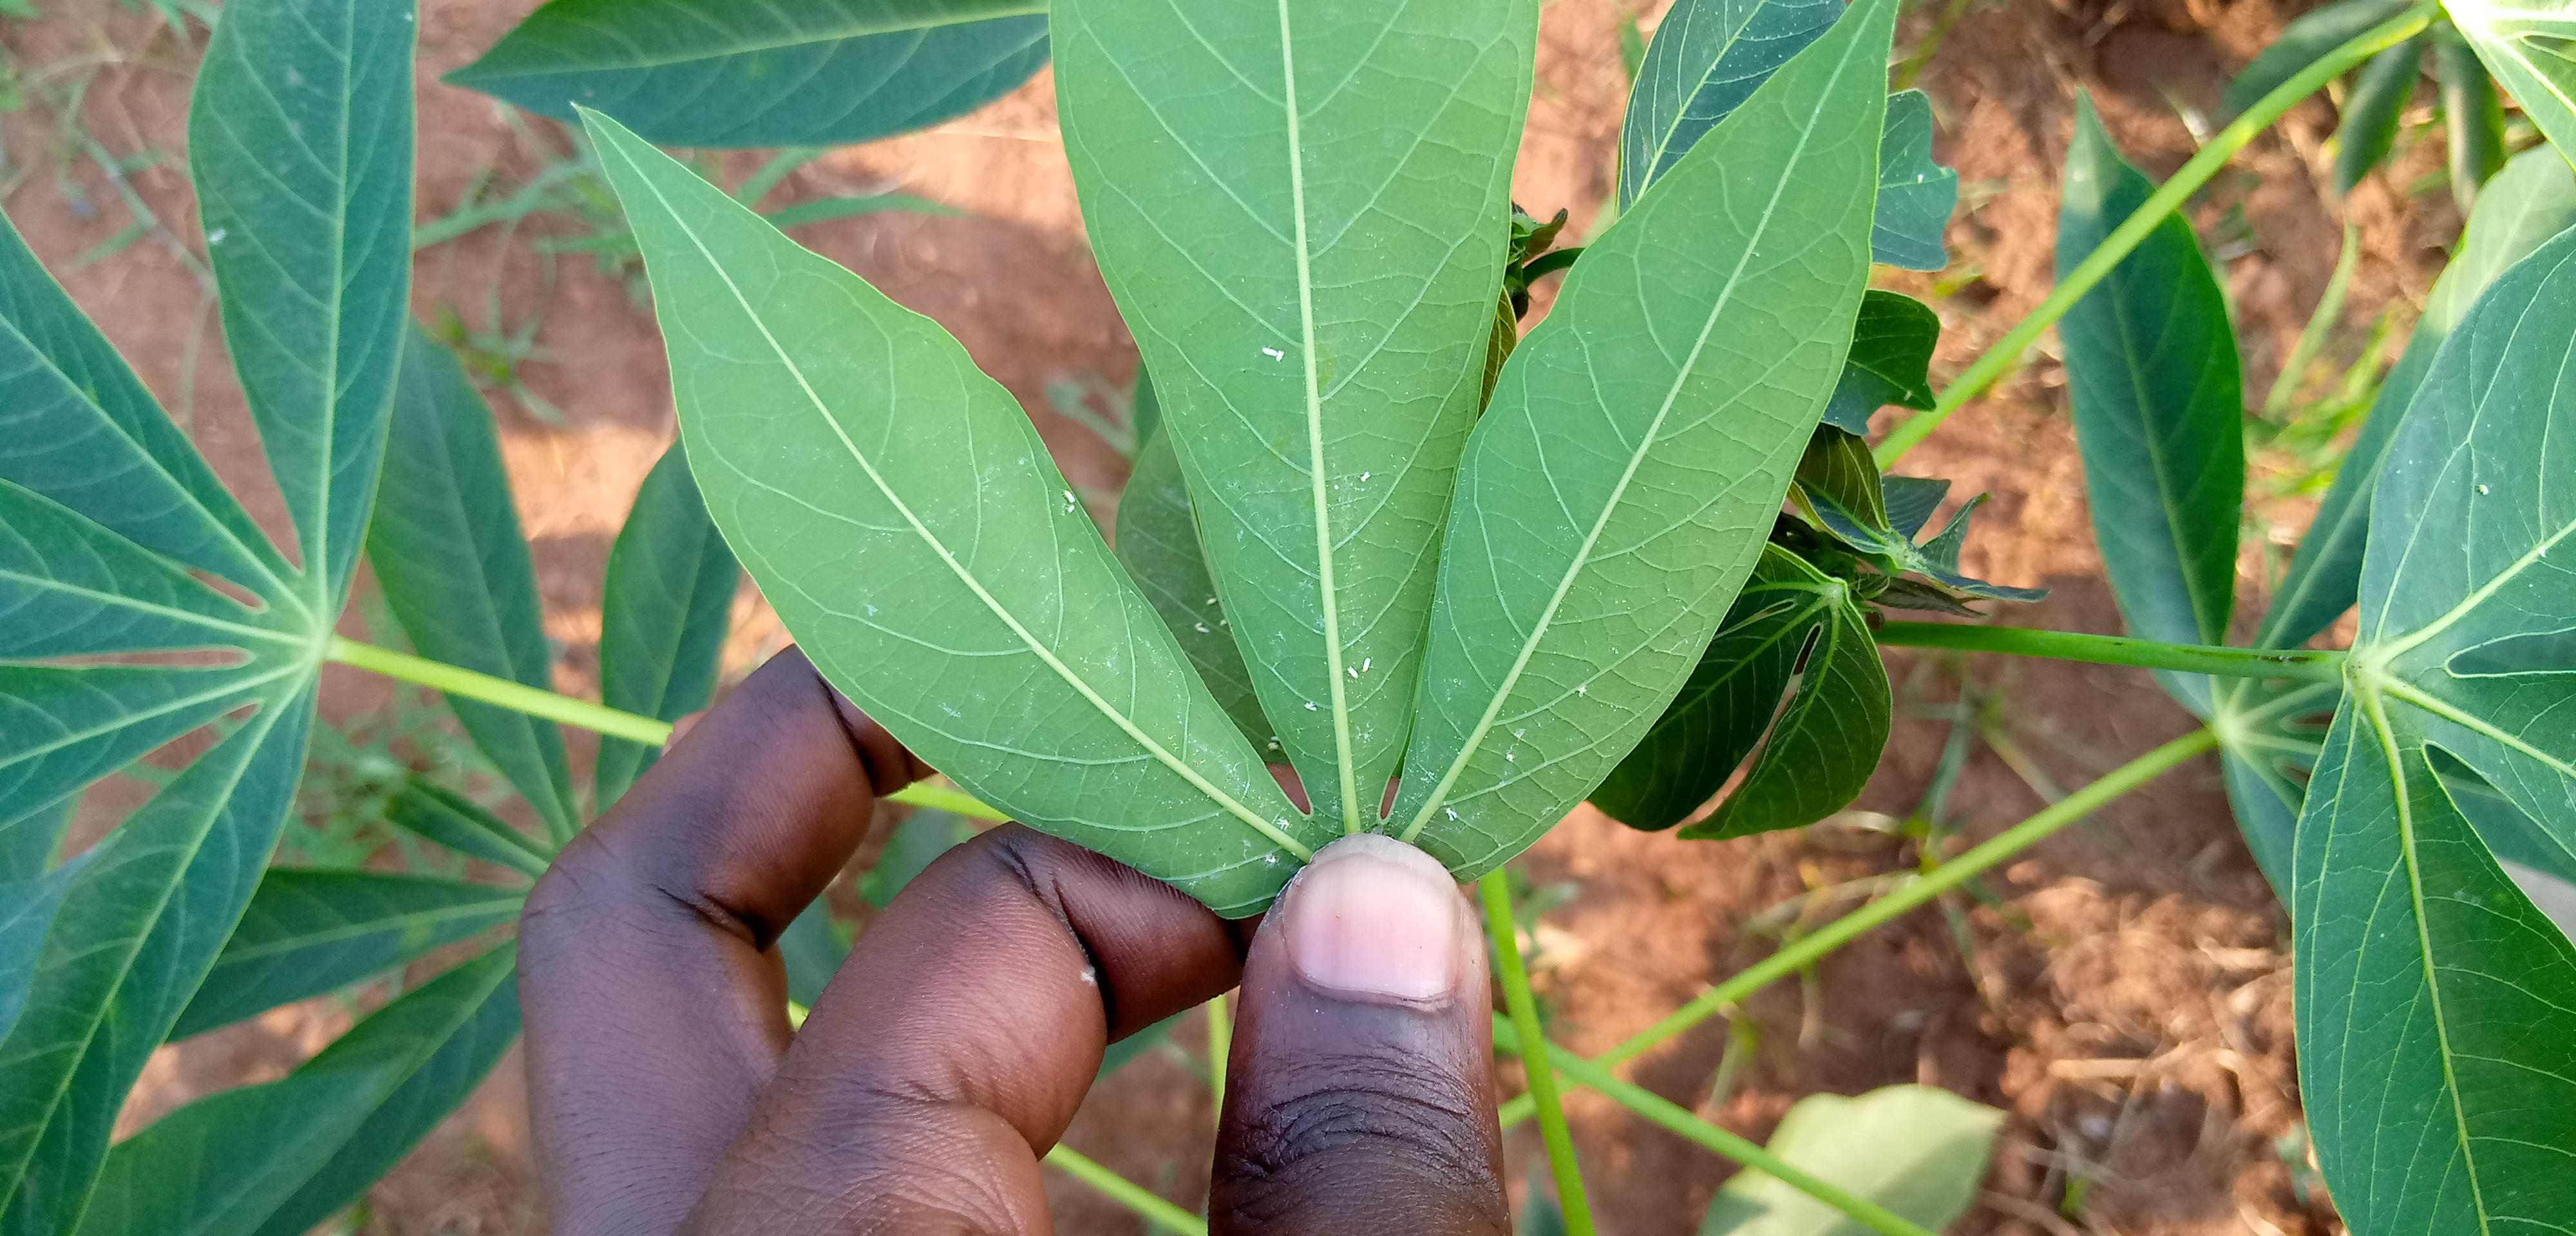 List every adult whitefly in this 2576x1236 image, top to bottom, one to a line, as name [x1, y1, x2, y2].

whitefly [1914, 169, 1926, 187]
whitefly [201, 225, 232, 247]
whitefly [1260, 344, 1278, 359]
whitefly [1275, 348, 1289, 366]
whitefly [1357, 470, 1374, 483]
whitefly [2476, 482, 2492, 498]
whitefly [1060, 486, 1076, 504]
whitefly [1066, 502, 1078, 516]
whitefly [1204, 595, 1222, 605]
whitefly [1218, 616, 1231, 628]
whitefly [1193, 619, 1211, 635]
whitefly [1361, 655, 1373, 673]
whitefly [1346, 664, 1361, 680]
whitefly [1577, 684, 1591, 700]
whitefly [1302, 700, 1320, 715]
whitefly [1266, 741, 1280, 755]
whitefly [1502, 747, 1519, 765]
whitefly [1443, 804, 1461, 825]
whitefly [1274, 813, 1299, 832]
whitefly [1261, 853, 1279, 868]